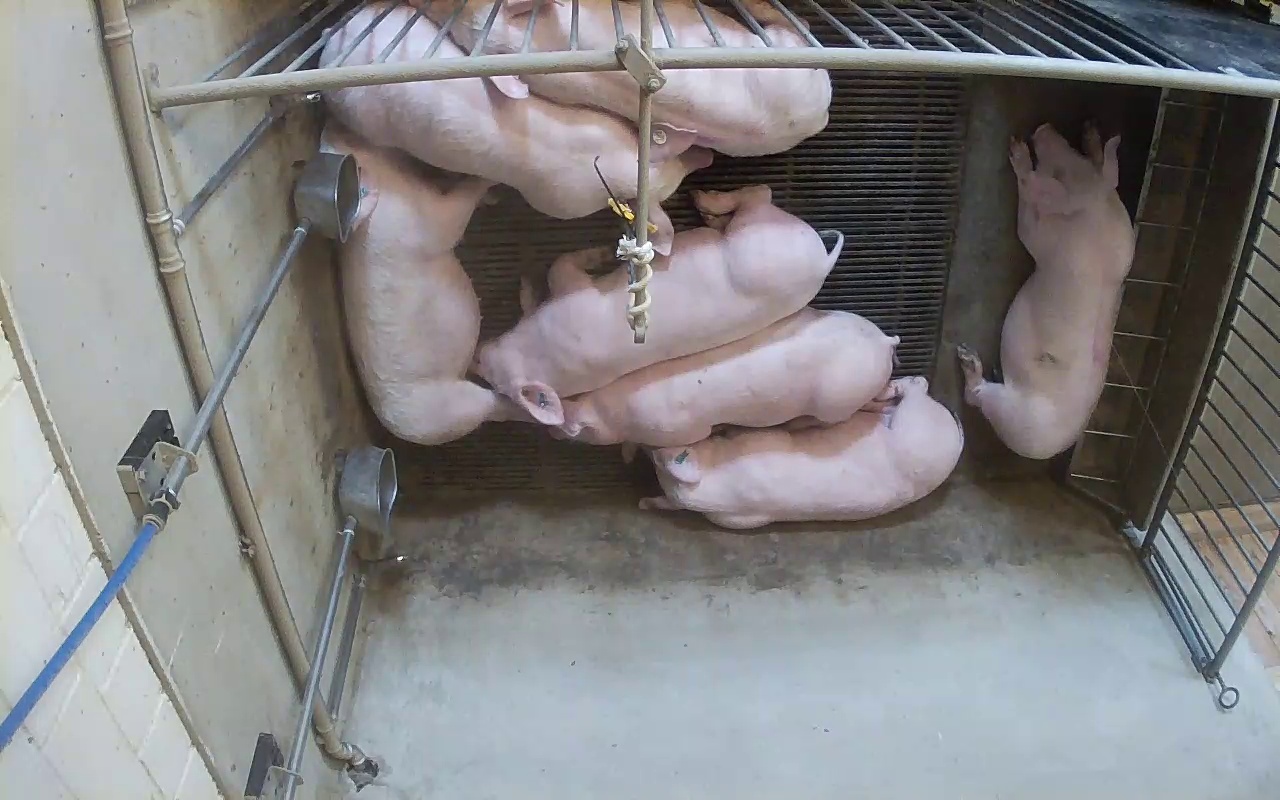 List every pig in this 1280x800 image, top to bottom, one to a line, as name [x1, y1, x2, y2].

pig [410, 1, 832, 159]
pig [318, 6, 717, 260]
pig [319, 119, 535, 444]
pig [958, 123, 1133, 461]
pig [470, 185, 844, 426]
pig [548, 309, 903, 464]
pig [640, 375, 966, 529]